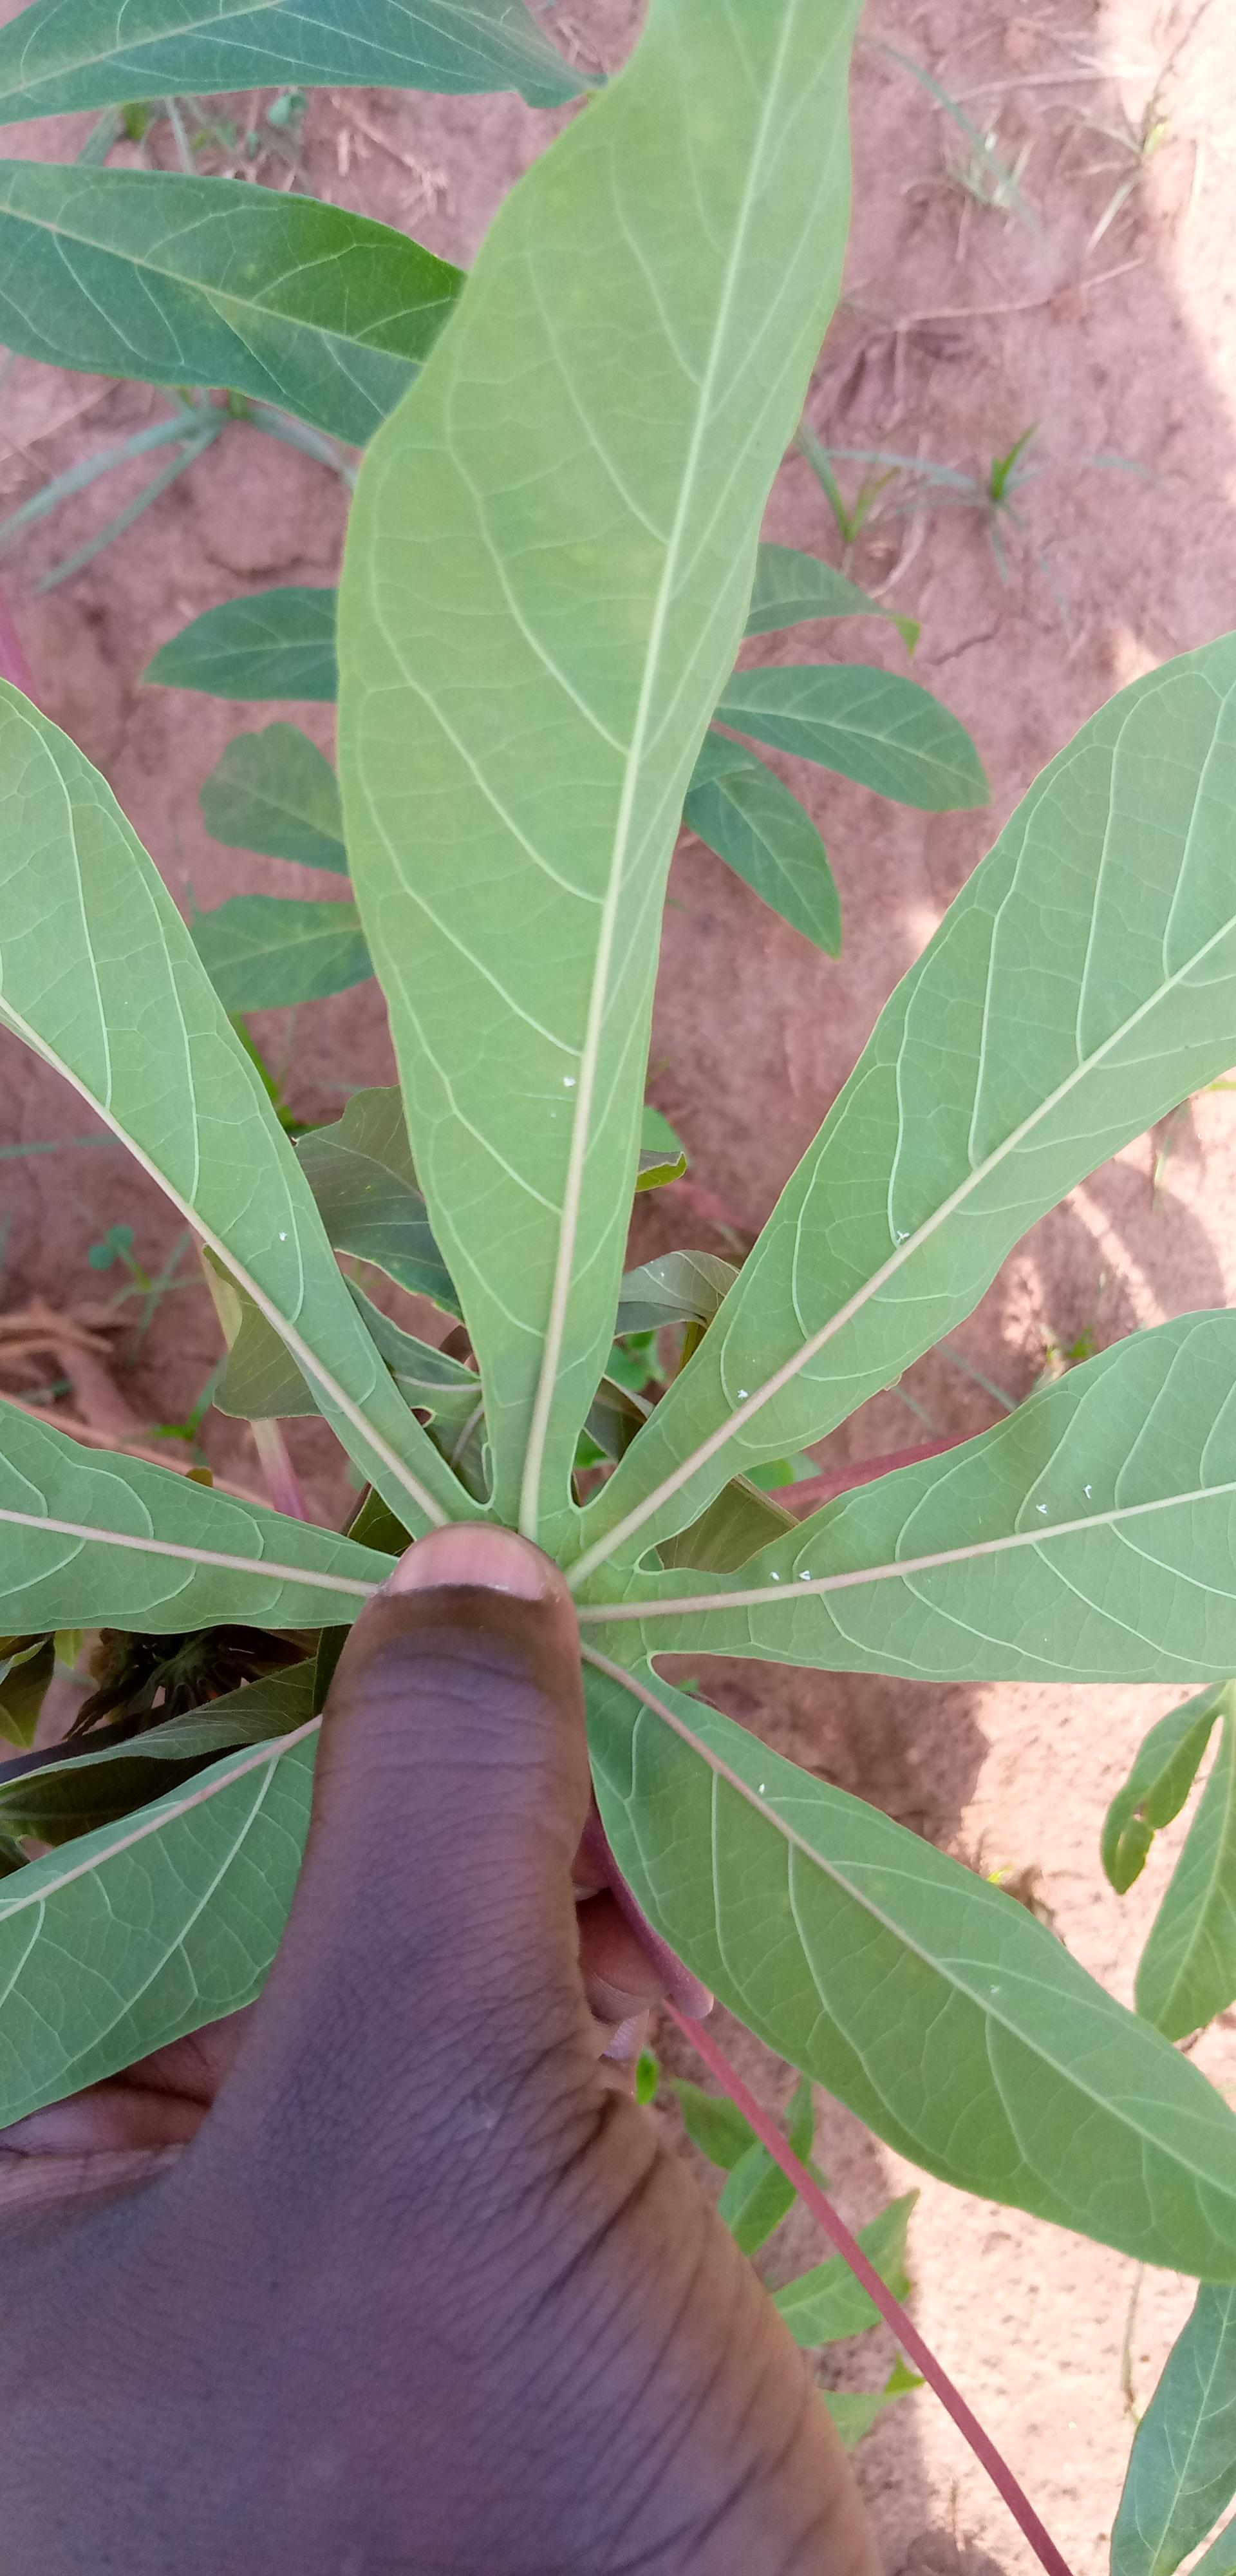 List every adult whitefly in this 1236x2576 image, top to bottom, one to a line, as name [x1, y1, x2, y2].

whitefly [561, 1074, 579, 1089]
whitefly [895, 1228, 911, 1243]
whitefly [277, 1230, 288, 1243]
whitefly [736, 1387, 751, 1401]
whitefly [1081, 1482, 1092, 1501]
whitefly [1033, 1499, 1049, 1517]
whitefly [798, 1567, 812, 1584]
whitefly [768, 1569, 780, 1582]
whitefly [756, 1782, 768, 1795]